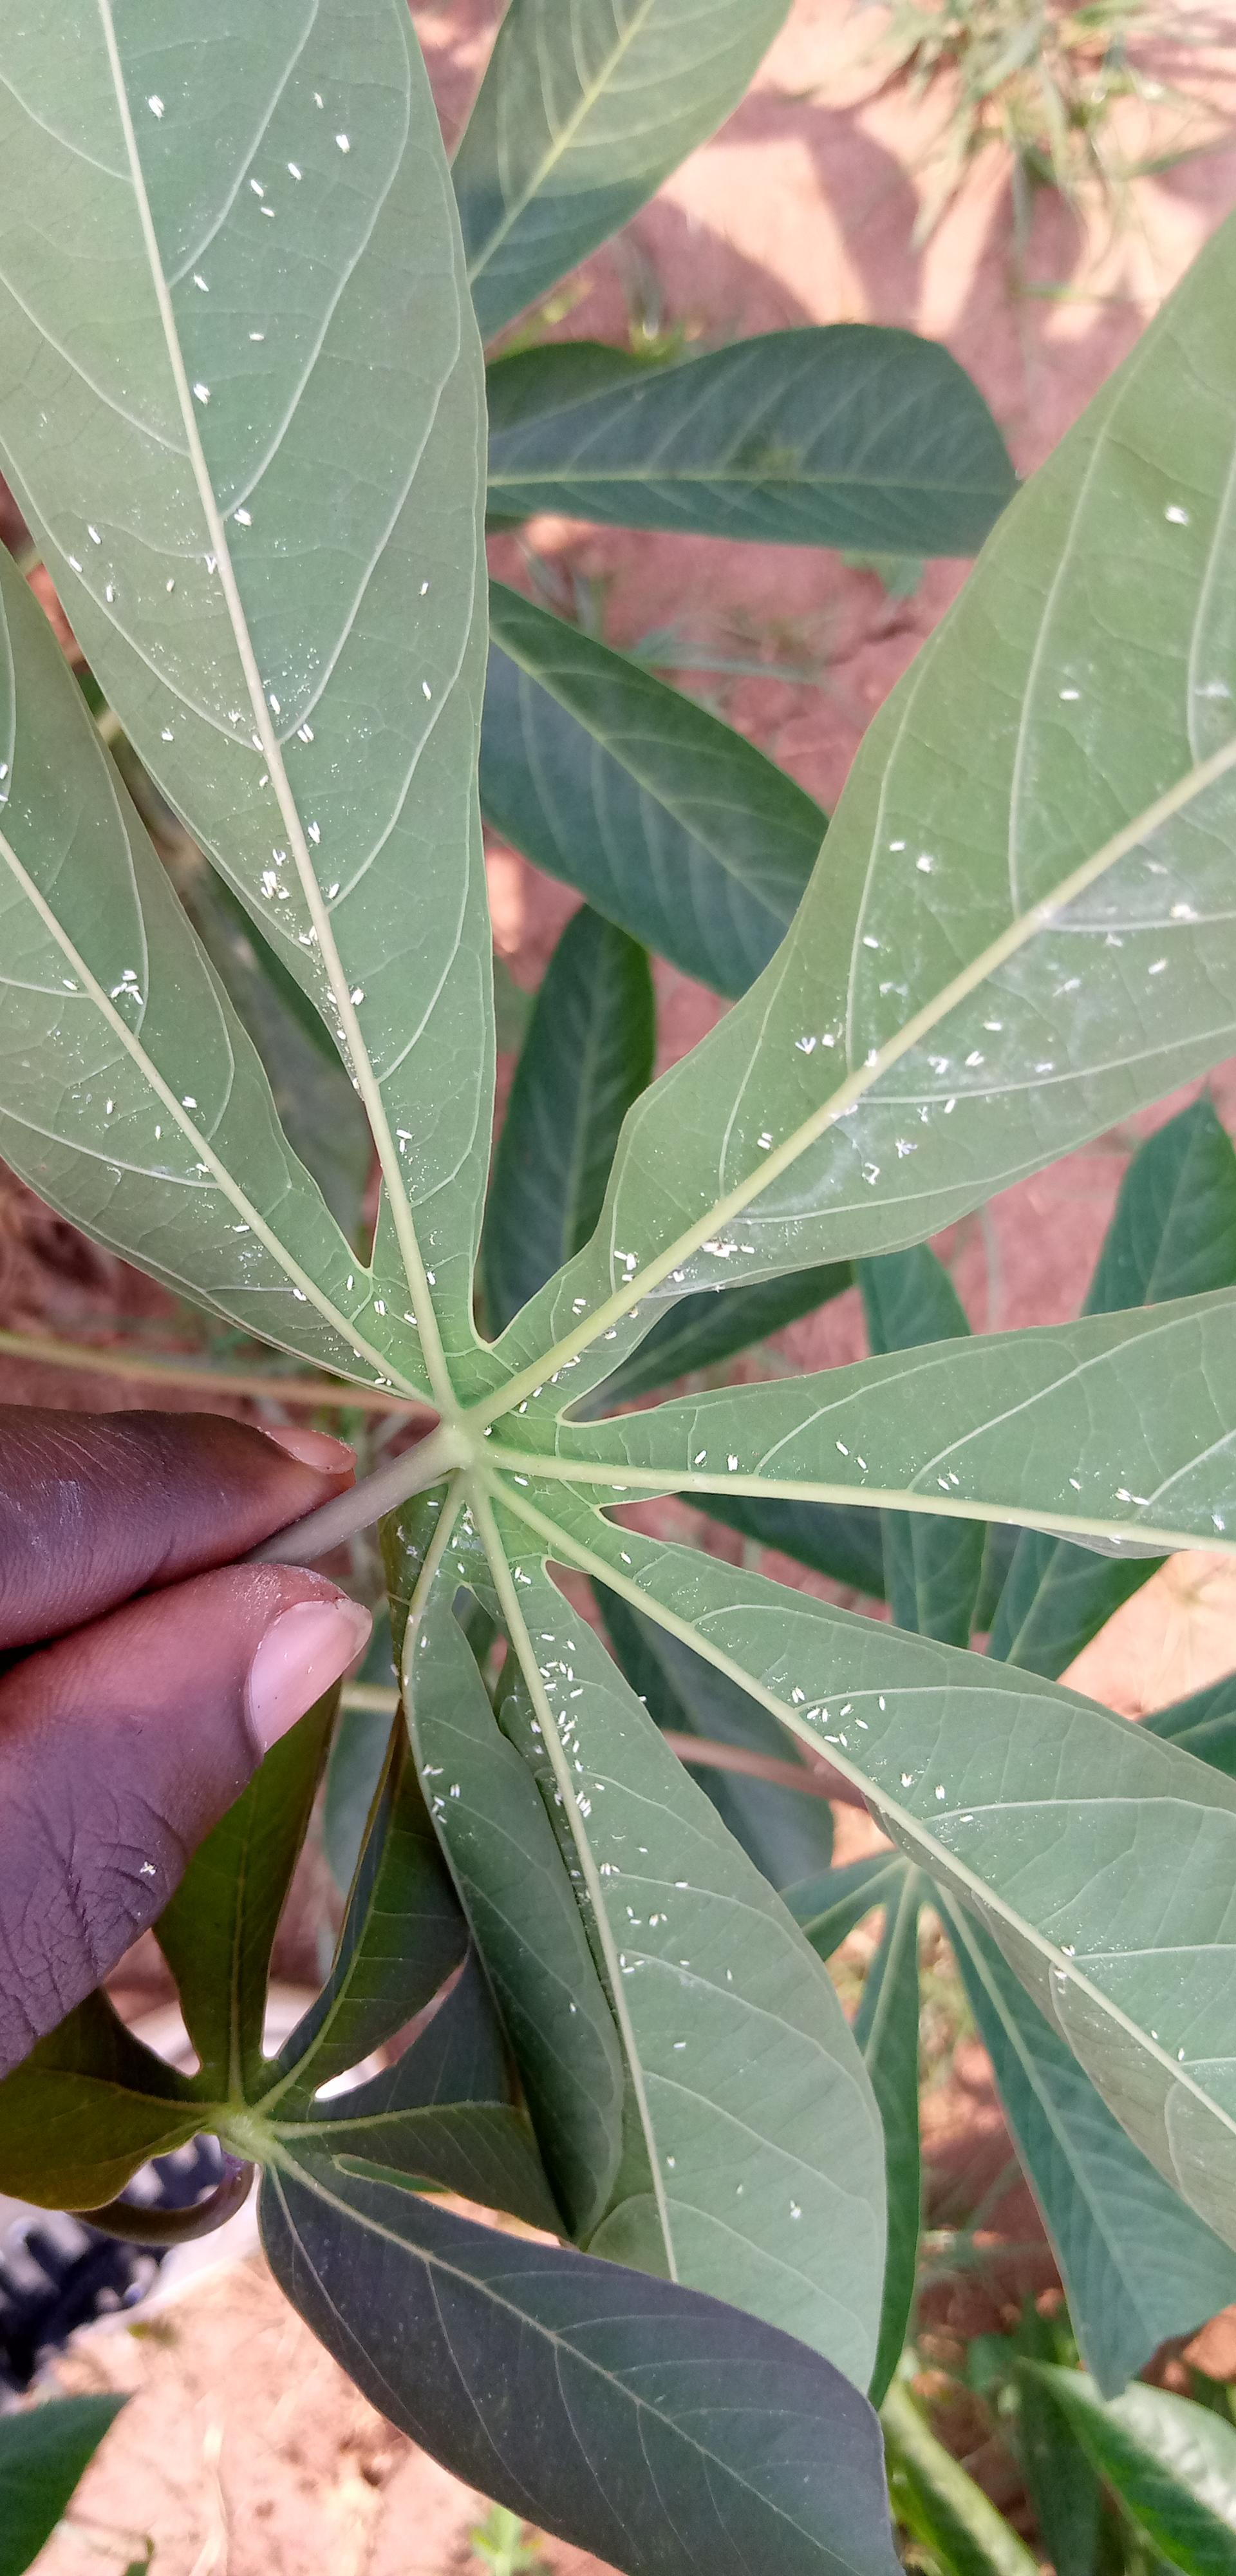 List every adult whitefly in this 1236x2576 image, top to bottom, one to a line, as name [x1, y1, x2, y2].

whitefly [313, 91, 324, 109]
whitefly [147, 93, 167, 119]
whitefly [333, 133, 352, 154]
whitefly [286, 162, 301, 180]
whitefly [249, 178, 265, 198]
whitefly [260, 207, 276, 219]
whitefly [192, 274, 210, 294]
whitefly [248, 331, 266, 343]
whitefly [193, 383, 213, 405]
whitefly [1165, 505, 1188, 526]
whitefly [232, 507, 252, 526]
whitefly [87, 526, 102, 545]
whitefly [68, 554, 84, 573]
whitefly [203, 554, 218, 574]
whitefly [165, 576, 175, 592]
whitefly [418, 580, 429, 596]
whitefly [105, 583, 117, 605]
whitefly [420, 679, 435, 702]
whitefly [1058, 688, 1080, 703]
whitefly [269, 693, 283, 715]
whitefly [228, 708, 243, 724]
whitefly [301, 723, 314, 741]
whitefly [160, 727, 176, 744]
whitefly [295, 730, 308, 744]
whitefly [250, 733, 265, 753]
whitefly [1, 763, 8, 781]
whitefly [258, 772, 270, 789]
whitefly [1, 794, 8, 804]
whitefly [308, 820, 322, 844]
whitefly [887, 838, 907, 854]
whitefly [271, 848, 290, 867]
whitefly [913, 853, 936, 875]
whitefly [261, 871, 277, 889]
whitefly [327, 882, 342, 899]
whitefly [260, 886, 270, 900]
whitefly [277, 886, 291, 900]
whitefly [1170, 902, 1197, 920]
whitefly [308, 925, 320, 942]
whitefly [1103, 932, 1124, 949]
whitefly [861, 934, 883, 951]
whitefly [298, 935, 313, 945]
whitefly [1147, 955, 1169, 976]
whitefly [121, 969, 137, 981]
whitefly [61, 978, 77, 992]
whitefly [879, 980, 893, 996]
whitefly [125, 983, 140, 993]
whitefly [109, 985, 120, 999]
whitefly [350, 987, 364, 1006]
whitefly [133, 991, 144, 1007]
whitefly [325, 991, 336, 1005]
whitefly [982, 1020, 1002, 1032]
whitefly [335, 1029, 347, 1041]
whitefly [820, 1032, 836, 1050]
whitefly [793, 1035, 816, 1055]
whitefly [863, 1048, 879, 1066]
whitefly [965, 1049, 986, 1066]
whitefly [926, 1054, 948, 1074]
whitefly [1032, 1059, 1056, 1077]
whitefly [351, 1077, 360, 1090]
whitefly [180, 1094, 198, 1109]
whitefly [106, 1097, 115, 1117]
whitefly [944, 1099, 957, 1113]
whitefly [915, 1104, 930, 1124]
whitefly [153, 1122, 162, 1142]
whitefly [395, 1128, 413, 1140]
whitefly [760, 1132, 774, 1141]
whitefly [894, 1136, 922, 1158]
whitefly [398, 1138, 407, 1155]
whitefly [756, 1139, 771, 1151]
whitefly [861, 1160, 881, 1185]
whitefly [195, 1162, 211, 1174]
whitefly [232, 1222, 251, 1234]
whitefly [700, 1242, 718, 1253]
whitefly [721, 1242, 738, 1253]
whitefly [738, 1244, 757, 1255]
whitefly [612, 1250, 626, 1260]
whitefly [713, 1251, 729, 1258]
whitefly [626, 1252, 638, 1271]
whitefly [426, 1269, 436, 1286]
whitefly [672, 1269, 687, 1283]
whitefly [621, 1273, 635, 1283]
whitefly [345, 1274, 356, 1292]
whitefly [292, 1287, 306, 1302]
whitefly [573, 1297, 588, 1306]
whitefly [372, 1298, 379, 1316]
whitefly [378, 1298, 386, 1317]
whitefly [570, 1305, 583, 1316]
whitefly [628, 1307, 641, 1318]
whitefly [402, 1312, 417, 1325]
whitefly [603, 1330, 618, 1341]
whitefly [351, 1347, 360, 1359]
whitefly [562, 1356, 582, 1369]
whitefly [551, 1371, 559, 1383]
whitefly [374, 1376, 386, 1385]
whitefly [386, 1378, 393, 1387]
whitefly [533, 1385, 543, 1398]
whitefly [518, 1401, 528, 1414]
whitefly [483, 1426, 494, 1435]
whitefly [835, 1440, 850, 1457]
whitefly [694, 1449, 707, 1464]
whitefly [726, 1453, 740, 1473]
whitefly [856, 1455, 868, 1471]
whitefly [948, 1471, 962, 1485]
whitefly [513, 1475, 529, 1488]
whitefly [1067, 1476, 1084, 1493]
whitefly [937, 1477, 951, 1492]
whitefly [1112, 1482, 1130, 1504]
whitefly [610, 1484, 628, 1492]
whitefly [1130, 1493, 1153, 1508]
whitefly [425, 1497, 440, 1509]
whitefly [1210, 1511, 1226, 1533]
whitefly [462, 1521, 475, 1537]
whitefly [450, 1533, 460, 1549]
whitefly [405, 1544, 418, 1557]
whitefly [620, 1550, 633, 1565]
whitefly [455, 1561, 467, 1575]
whitefly [513, 1565, 521, 1581]
whitefly [520, 1573, 533, 1587]
whitefly [540, 1633, 556, 1642]
whitefly [418, 1633, 429, 1651]
whitefly [565, 1638, 577, 1652]
whitefly [557, 1660, 566, 1675]
whitefly [388, 1661, 400, 1678]
whitefly [545, 1661, 558, 1668]
whitefly [538, 1665, 551, 1678]
whitefly [566, 1667, 574, 1681]
whitefly [402, 1674, 410, 1687]
whitefly [543, 1681, 558, 1690]
whitefly [789, 1685, 807, 1704]
whitefly [568, 1687, 584, 1699]
whitefly [638, 1694, 646, 1705]
whitefly [877, 1694, 888, 1712]
whitefly [839, 1701, 853, 1716]
whitefly [820, 1705, 829, 1724]
whitefly [806, 1706, 819, 1720]
whitefly [557, 1708, 566, 1725]
whitefly [529, 1718, 541, 1734]
whitefly [854, 1718, 870, 1731]
whitefly [564, 1719, 575, 1733]
whitefly [839, 1731, 849, 1748]
whitefly [560, 1732, 571, 1747]
whitefly [823, 1734, 841, 1745]
whitefly [571, 1738, 581, 1754]
whitefly [532, 1743, 545, 1756]
whitefly [573, 1758, 583, 1773]
whitefly [421, 1762, 431, 1777]
whitefly [431, 1766, 445, 1776]
whitefly [900, 1771, 913, 1791]
whitefly [448, 1781, 462, 1799]
whitefly [594, 1781, 606, 1791]
whitefly [935, 1783, 948, 1802]
whitefly [574, 1790, 582, 1804]
whitefly [432, 1795, 445, 1806]
whitefly [581, 1800, 592, 1818]
whitefly [430, 1803, 441, 1812]
whitefly [436, 1813, 448, 1824]
whitefly [959, 1814, 975, 1823]
whitefly [637, 1846, 649, 1854]
whitefly [600, 1861, 604, 1877]
whitefly [604, 1861, 611, 1877]
whitefly [611, 1864, 620, 1873]
whitefly [673, 1880, 690, 1889]
whitefly [624, 1904, 634, 1917]
whitefly [659, 1911, 668, 1922]
whitefly [648, 1913, 660, 1927]
whitefly [628, 1917, 643, 1925]
whitefly [1059, 1944, 1078, 1956]
whitefly [618, 1951, 626, 1967]
whitefly [678, 1957, 691, 1967]
whitefly [633, 1958, 646, 1967]
whitefly [1051, 1967, 1067, 1981]
whitefly [621, 1967, 635, 1974]
whitefly [724, 1967, 733, 1982]
whitefly [1057, 1986, 1069, 1998]
whitefly [567, 2000, 576, 2015]
whitefly [1150, 2029, 1160, 2041]
whitefly [671, 2041, 689, 2049]
whitefly [1176, 2046, 1186, 2063]
whitefly [666, 2154, 676, 2168]
whitefly [735, 2181, 746, 2197]
whitefly [788, 2197, 801, 2221]